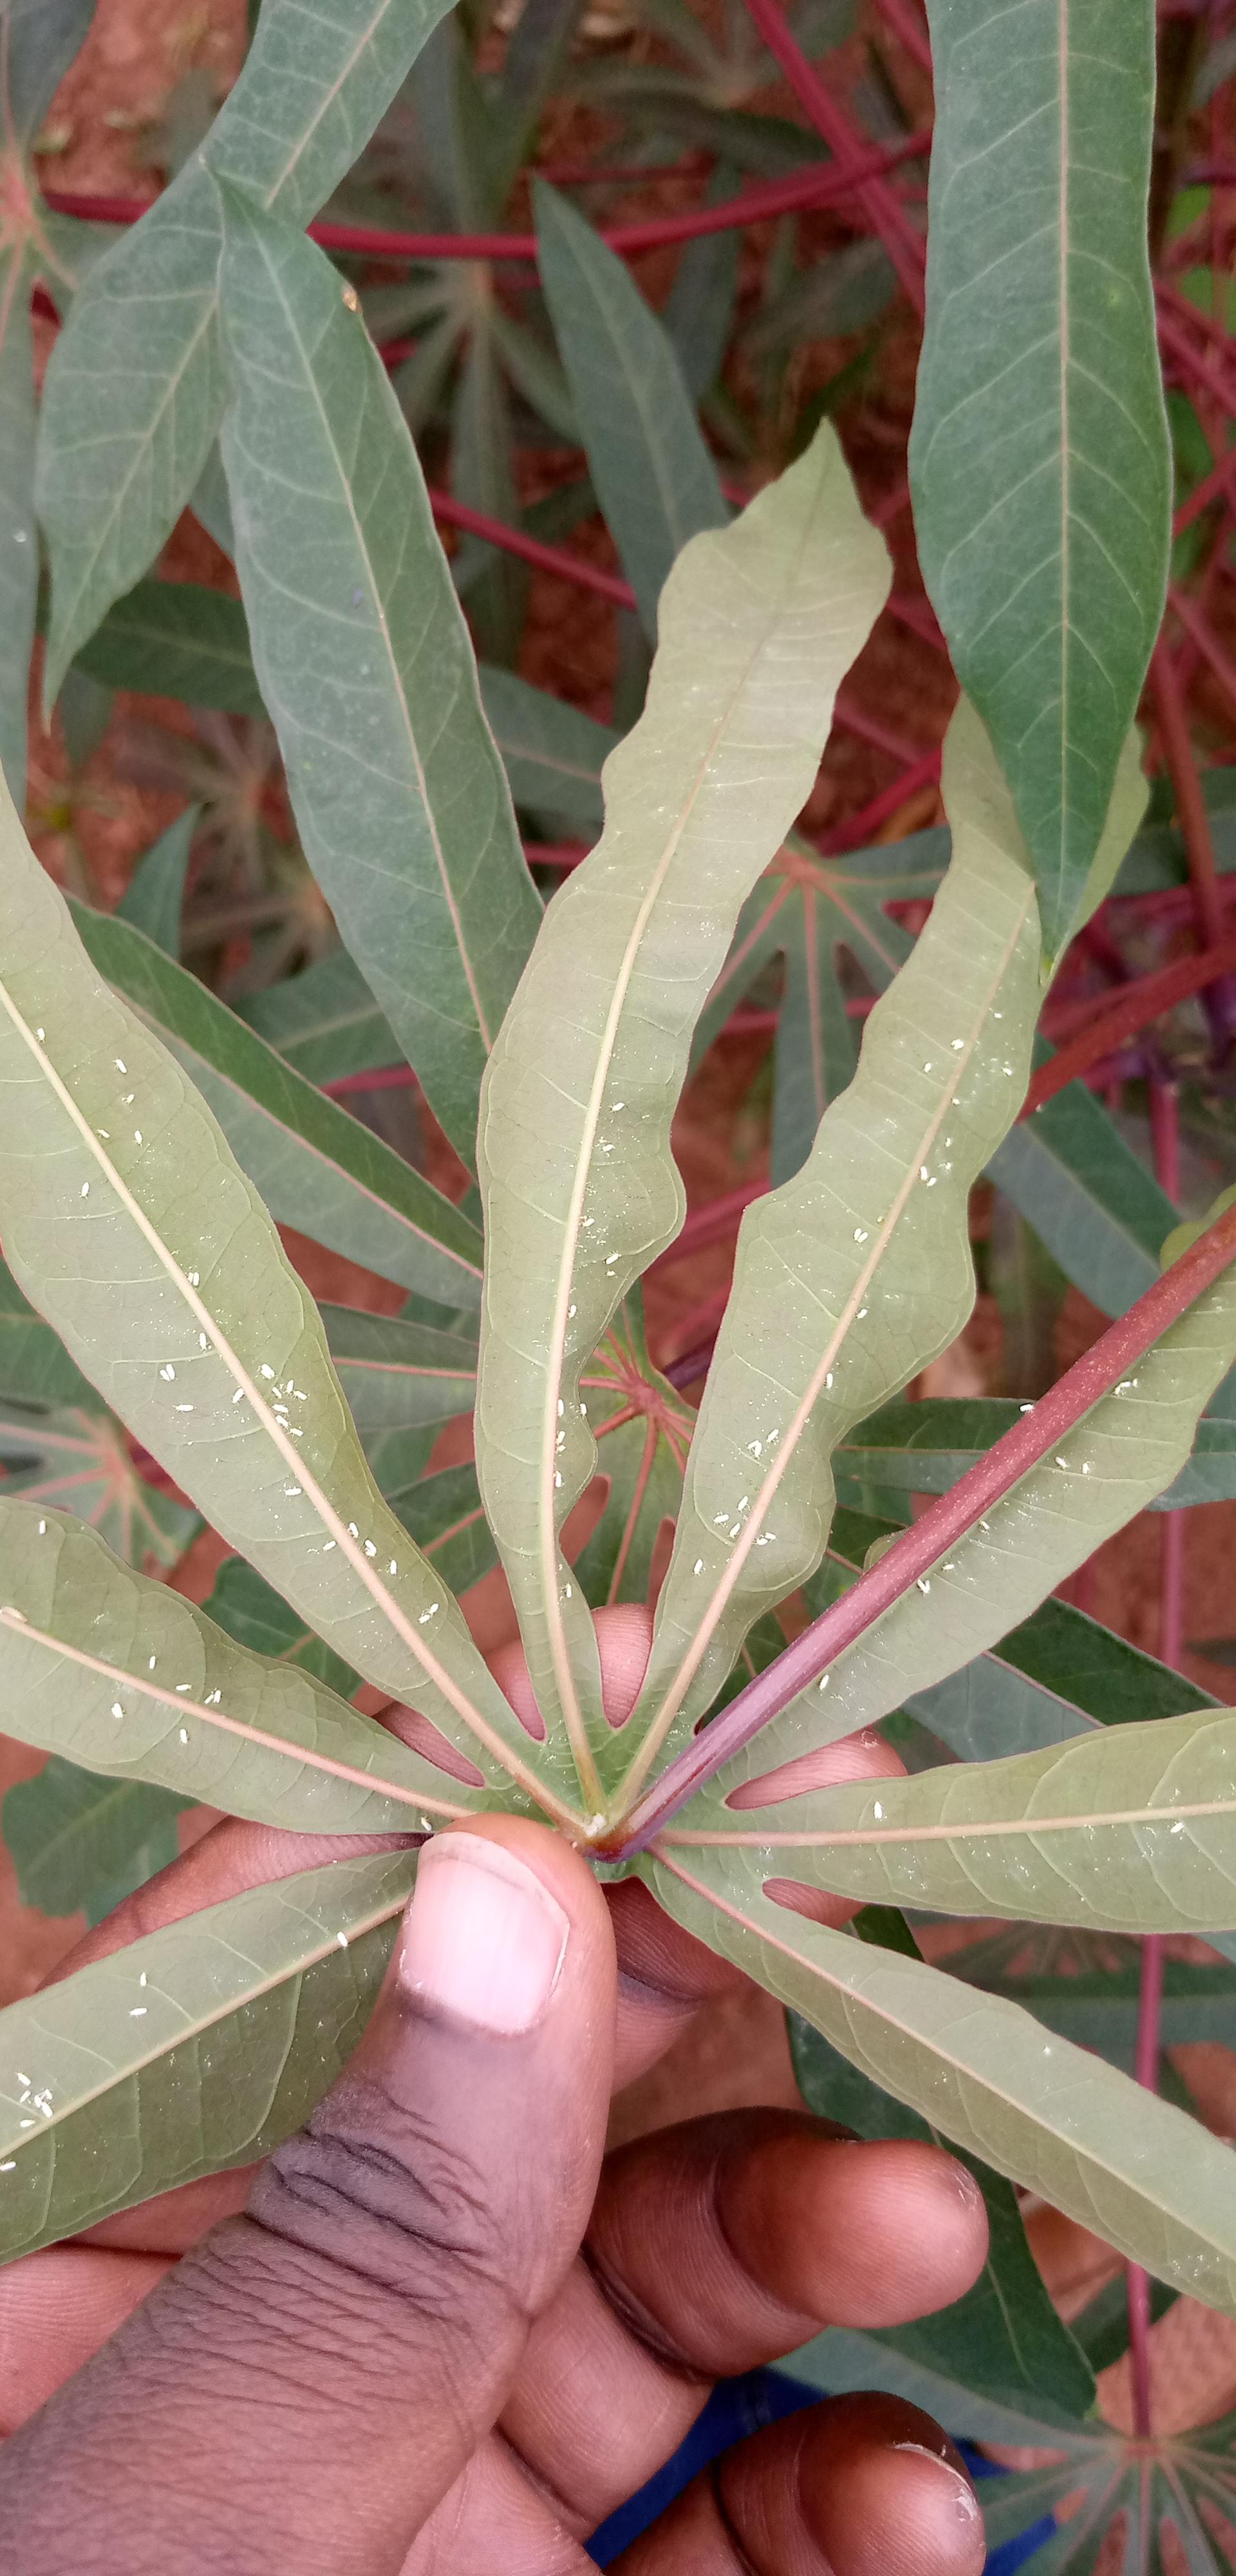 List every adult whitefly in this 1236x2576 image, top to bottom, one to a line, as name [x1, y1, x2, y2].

whitefly [991, 1010, 1004, 1021]
whitefly [35, 1025, 48, 1045]
whitefly [950, 1039, 961, 1046]
whitefly [953, 1041, 964, 1053]
whitefly [113, 1055, 130, 1075]
whitefly [921, 1060, 932, 1075]
whitefly [999, 1065, 1014, 1079]
whitefly [125, 1092, 136, 1105]
whitefly [950, 1096, 962, 1108]
whitefly [608, 1101, 627, 1119]
whitefly [95, 1126, 111, 1141]
whitefly [133, 1129, 145, 1147]
whitefly [943, 1135, 952, 1148]
whitefly [601, 1142, 616, 1154]
whitefly [943, 1160, 952, 1172]
whitefly [919, 1164, 929, 1182]
whitefly [924, 1176, 938, 1188]
whitefly [79, 1179, 95, 1200]
whitefly [581, 1216, 595, 1229]
whitefly [853, 1227, 862, 1243]
whitefly [857, 1231, 869, 1244]
whitefly [604, 1253, 620, 1266]
whitefly [605, 1269, 617, 1278]
whitefly [192, 1270, 201, 1289]
whitefly [187, 1271, 193, 1283]
whitefly [566, 1303, 577, 1322]
whitefly [855, 1307, 868, 1321]
whitefly [198, 1329, 209, 1352]
whitefly [164, 1361, 177, 1381]
whitefly [261, 1363, 276, 1379]
whitefly [158, 1367, 171, 1382]
whitefly [260, 1368, 272, 1381]
whitefly [825, 1371, 834, 1390]
whitefly [1131, 1376, 1141, 1389]
whitefly [285, 1378, 295, 1395]
whitefly [1118, 1381, 1131, 1388]
whitefly [1112, 1385, 1121, 1397]
whitefly [271, 1385, 283, 1400]
whitefly [230, 1387, 245, 1405]
whitefly [292, 1388, 309, 1403]
whitefly [557, 1397, 566, 1420]
whitefly [172, 1402, 196, 1413]
whitefly [270, 1402, 289, 1414]
whitefly [577, 1402, 590, 1419]
whitefly [1017, 1403, 1034, 1414]
whitefly [274, 1414, 288, 1428]
whitefly [288, 1426, 305, 1439]
whitefly [765, 1427, 780, 1444]
whitefly [556, 1428, 566, 1445]
whitefly [746, 1440, 760, 1451]
whitefly [753, 1442, 763, 1461]
whitefly [556, 1444, 568, 1453]
whitefly [1053, 1454, 1067, 1471]
whitefly [1079, 1461, 1092, 1477]
whitefly [554, 1468, 565, 1489]
whitefly [283, 1486, 304, 1498]
whitefly [736, 1495, 750, 1513]
whitefly [713, 1513, 731, 1526]
whitefly [37, 1517, 47, 1537]
whitefly [976, 1519, 991, 1531]
whitefly [346, 1520, 360, 1540]
whitefly [727, 1522, 743, 1539]
whitefly [763, 1530, 777, 1542]
whitefly [755, 1537, 769, 1546]
whitefly [364, 1537, 379, 1554]
whitefly [322, 1540, 337, 1552]
whitefly [364, 1548, 377, 1558]
whitefly [691, 1556, 704, 1577]
whitefly [388, 1557, 400, 1578]
whitefly [940, 1562, 956, 1573]
whitefly [915, 1578, 928, 1595]
whitefly [924, 1578, 932, 1591]
whitefly [564, 1580, 574, 1599]
whitefly [428, 1602, 440, 1615]
whitefly [417, 1614, 431, 1625]
whitefly [147, 1653, 158, 1671]
whitefly [816, 1673, 830, 1692]
whitefly [173, 1681, 194, 1692]
whitefly [214, 1687, 222, 1705]
whitefly [203, 1693, 214, 1705]
whitefly [114, 1703, 127, 1720]
whitefly [110, 1707, 119, 1719]
whitefly [177, 1726, 191, 1746]
whitefly [872, 1800, 884, 1821]
whitefly [419, 1815, 435, 1832]
whitefly [1168, 1821, 1185, 1835]
whitefly [334, 1929, 351, 1949]
whitefly [138, 1969, 150, 1987]
whitefly [127, 2006, 149, 2018]
whitefly [17, 2070, 33, 2086]
whitefly [44, 2087, 55, 2101]
whitefly [18, 2088, 32, 2104]
whitefly [33, 2094, 44, 2108]
whitefly [41, 2101, 53, 2117]
whitefly [17, 2118, 38, 2128]
whitefly [1, 2160, 18, 2172]